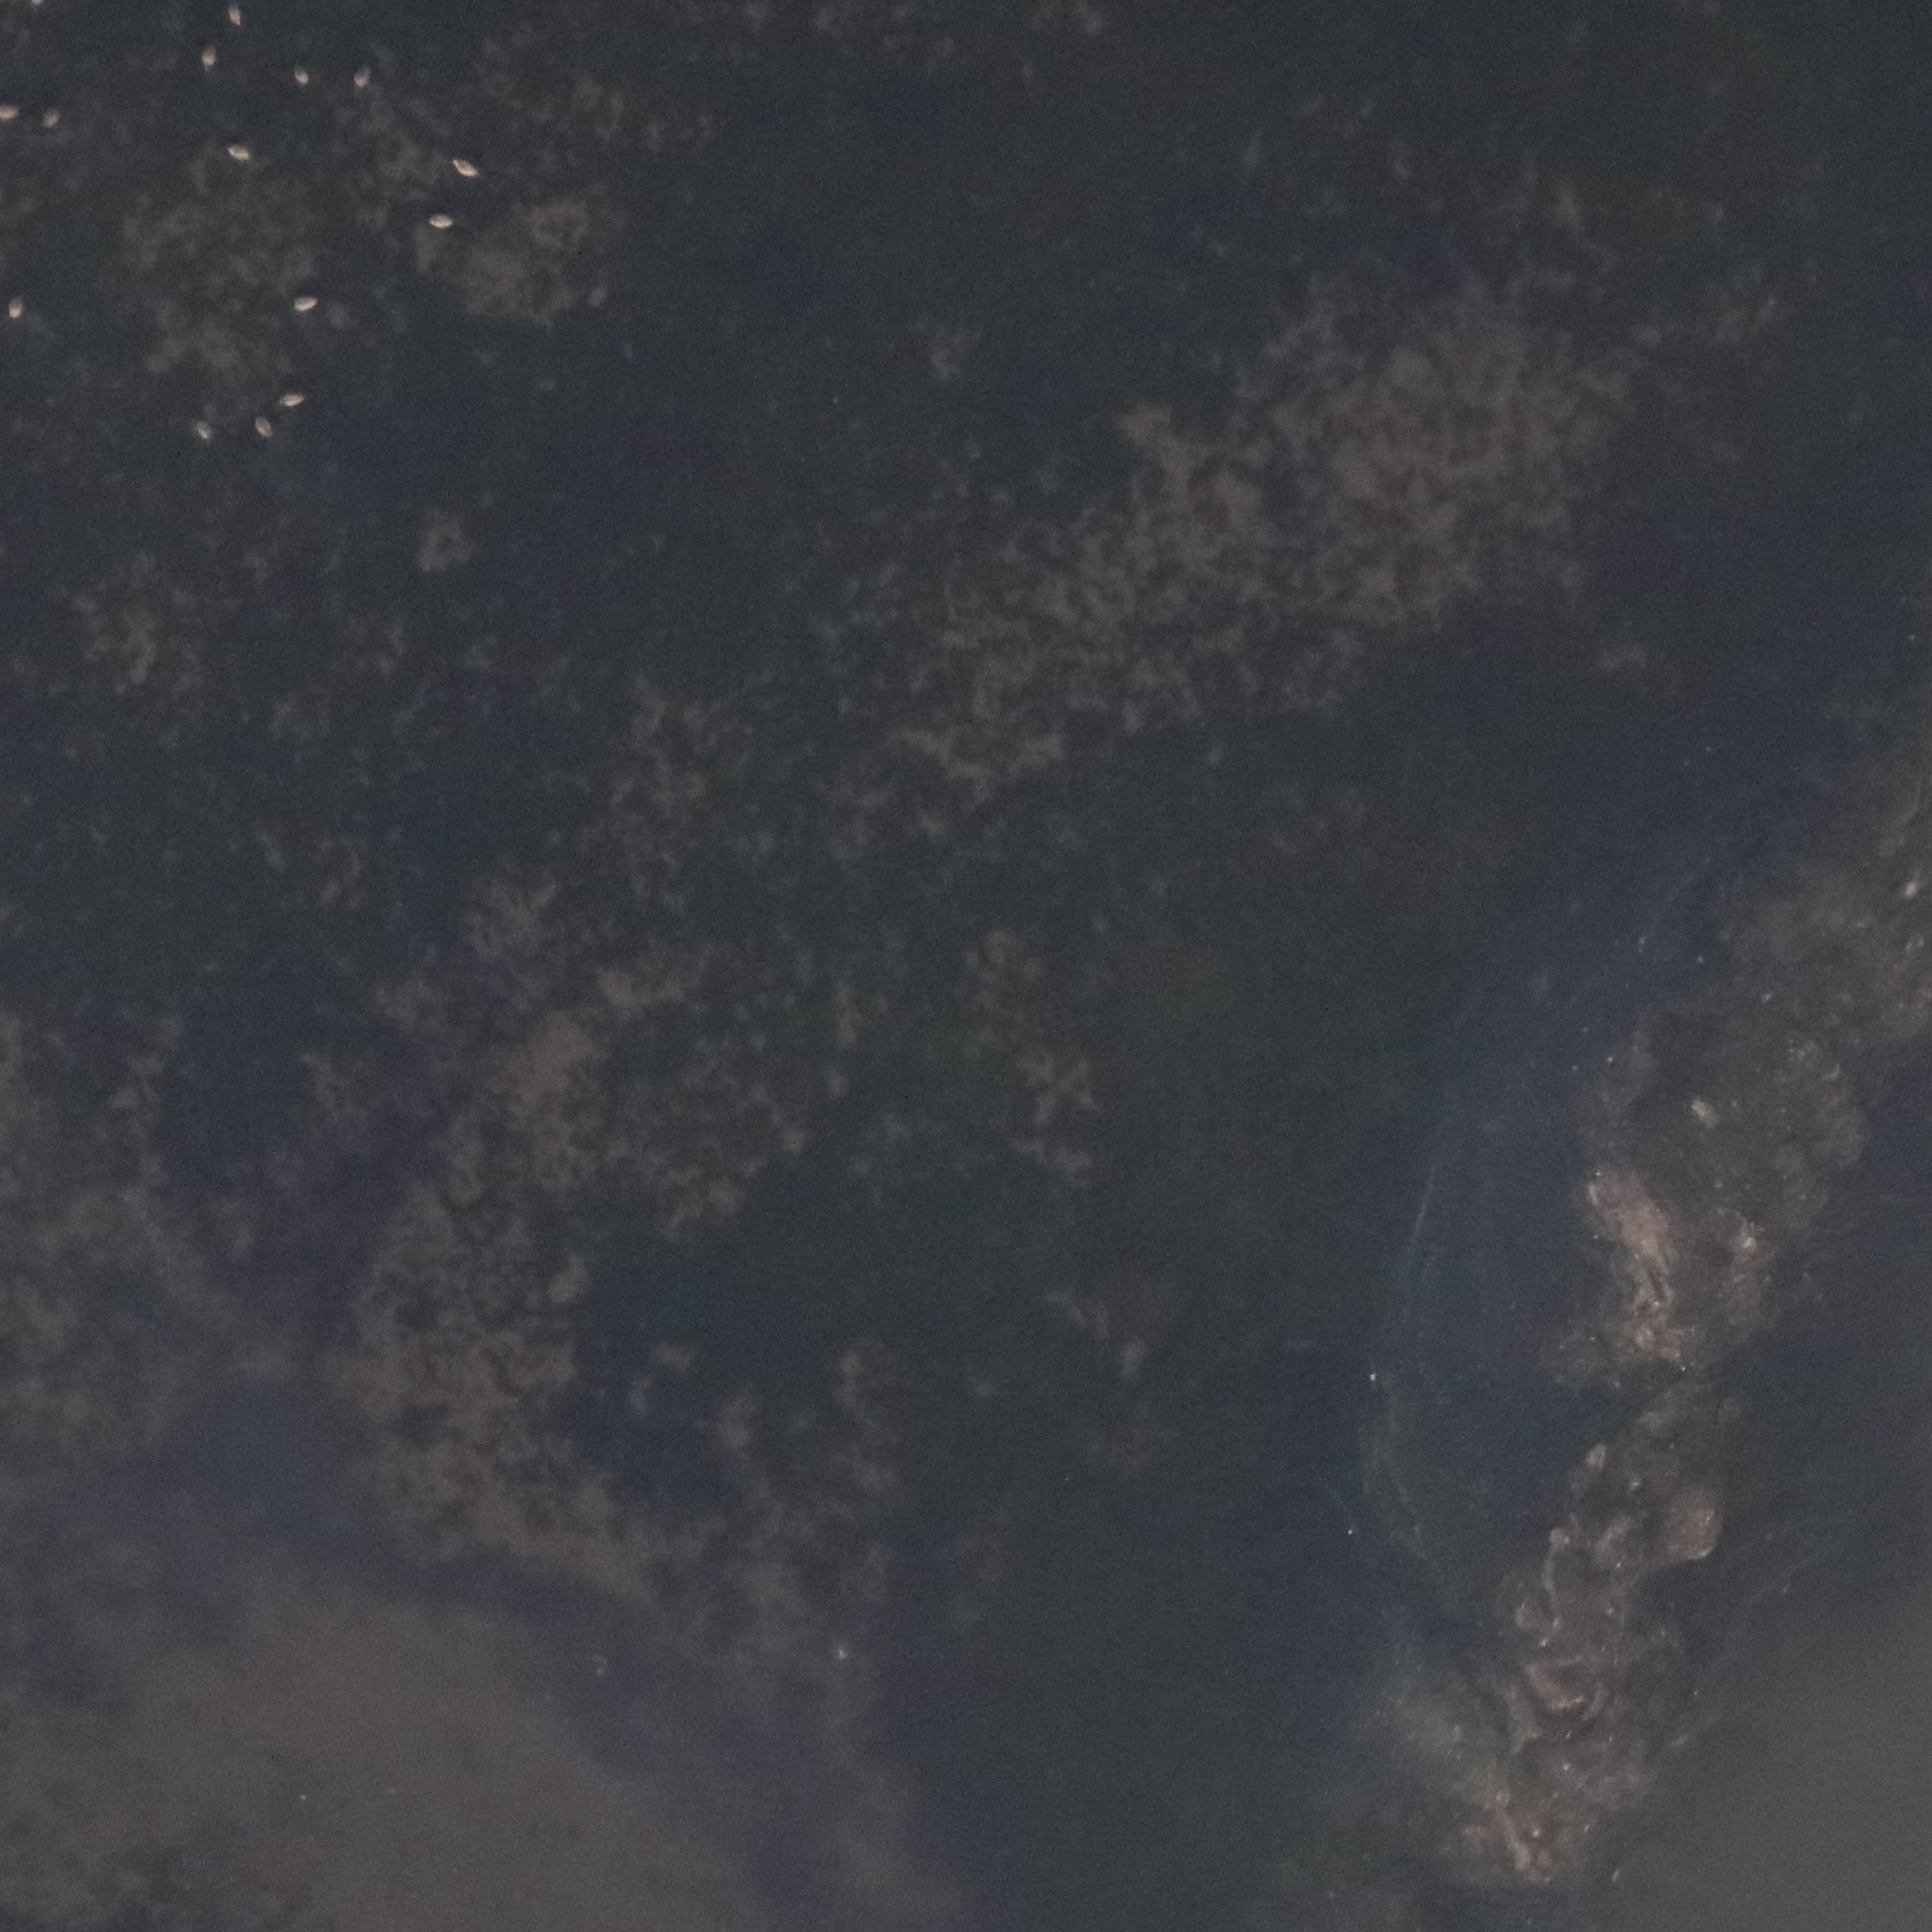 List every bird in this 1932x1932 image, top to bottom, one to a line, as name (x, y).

Canada goose (241, 13)
Canada goose (216, 48)
Canada goose (361, 78)
Canada goose (308, 82)
Canada goose (12, 115)
Canada goose (59, 118)
Canada goose (234, 157)
Canada goose (478, 167)
Canada goose (445, 222)
Canada goose (303, 298)
Canada goose (16, 306)
Canada goose (287, 400)
Canada goose (258, 428)
Canada goose (200, 431)